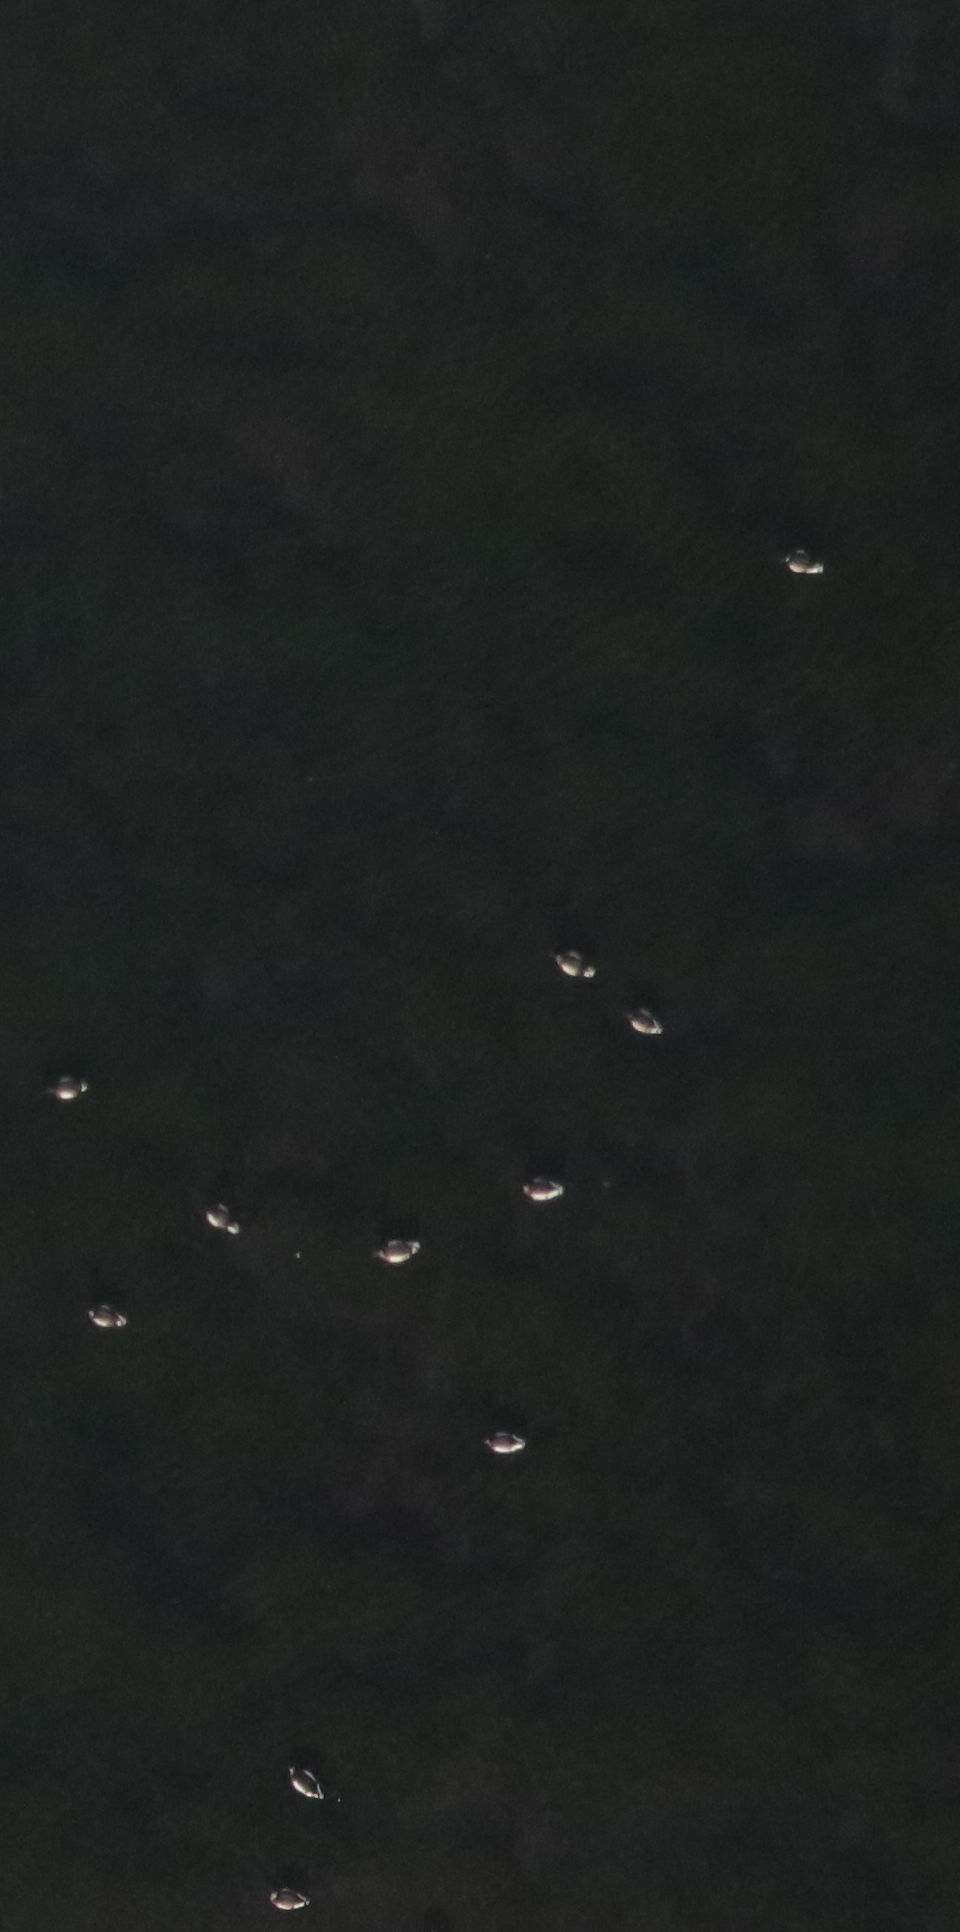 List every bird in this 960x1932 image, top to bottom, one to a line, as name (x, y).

brant (802, 563)
brant (573, 963)
brant (644, 1020)
brant (68, 1088)
brant (543, 1189)
brant (221, 1219)
brant (396, 1248)
brant (106, 1315)
brant (505, 1442)
brant (307, 1781)
brant (289, 1897)